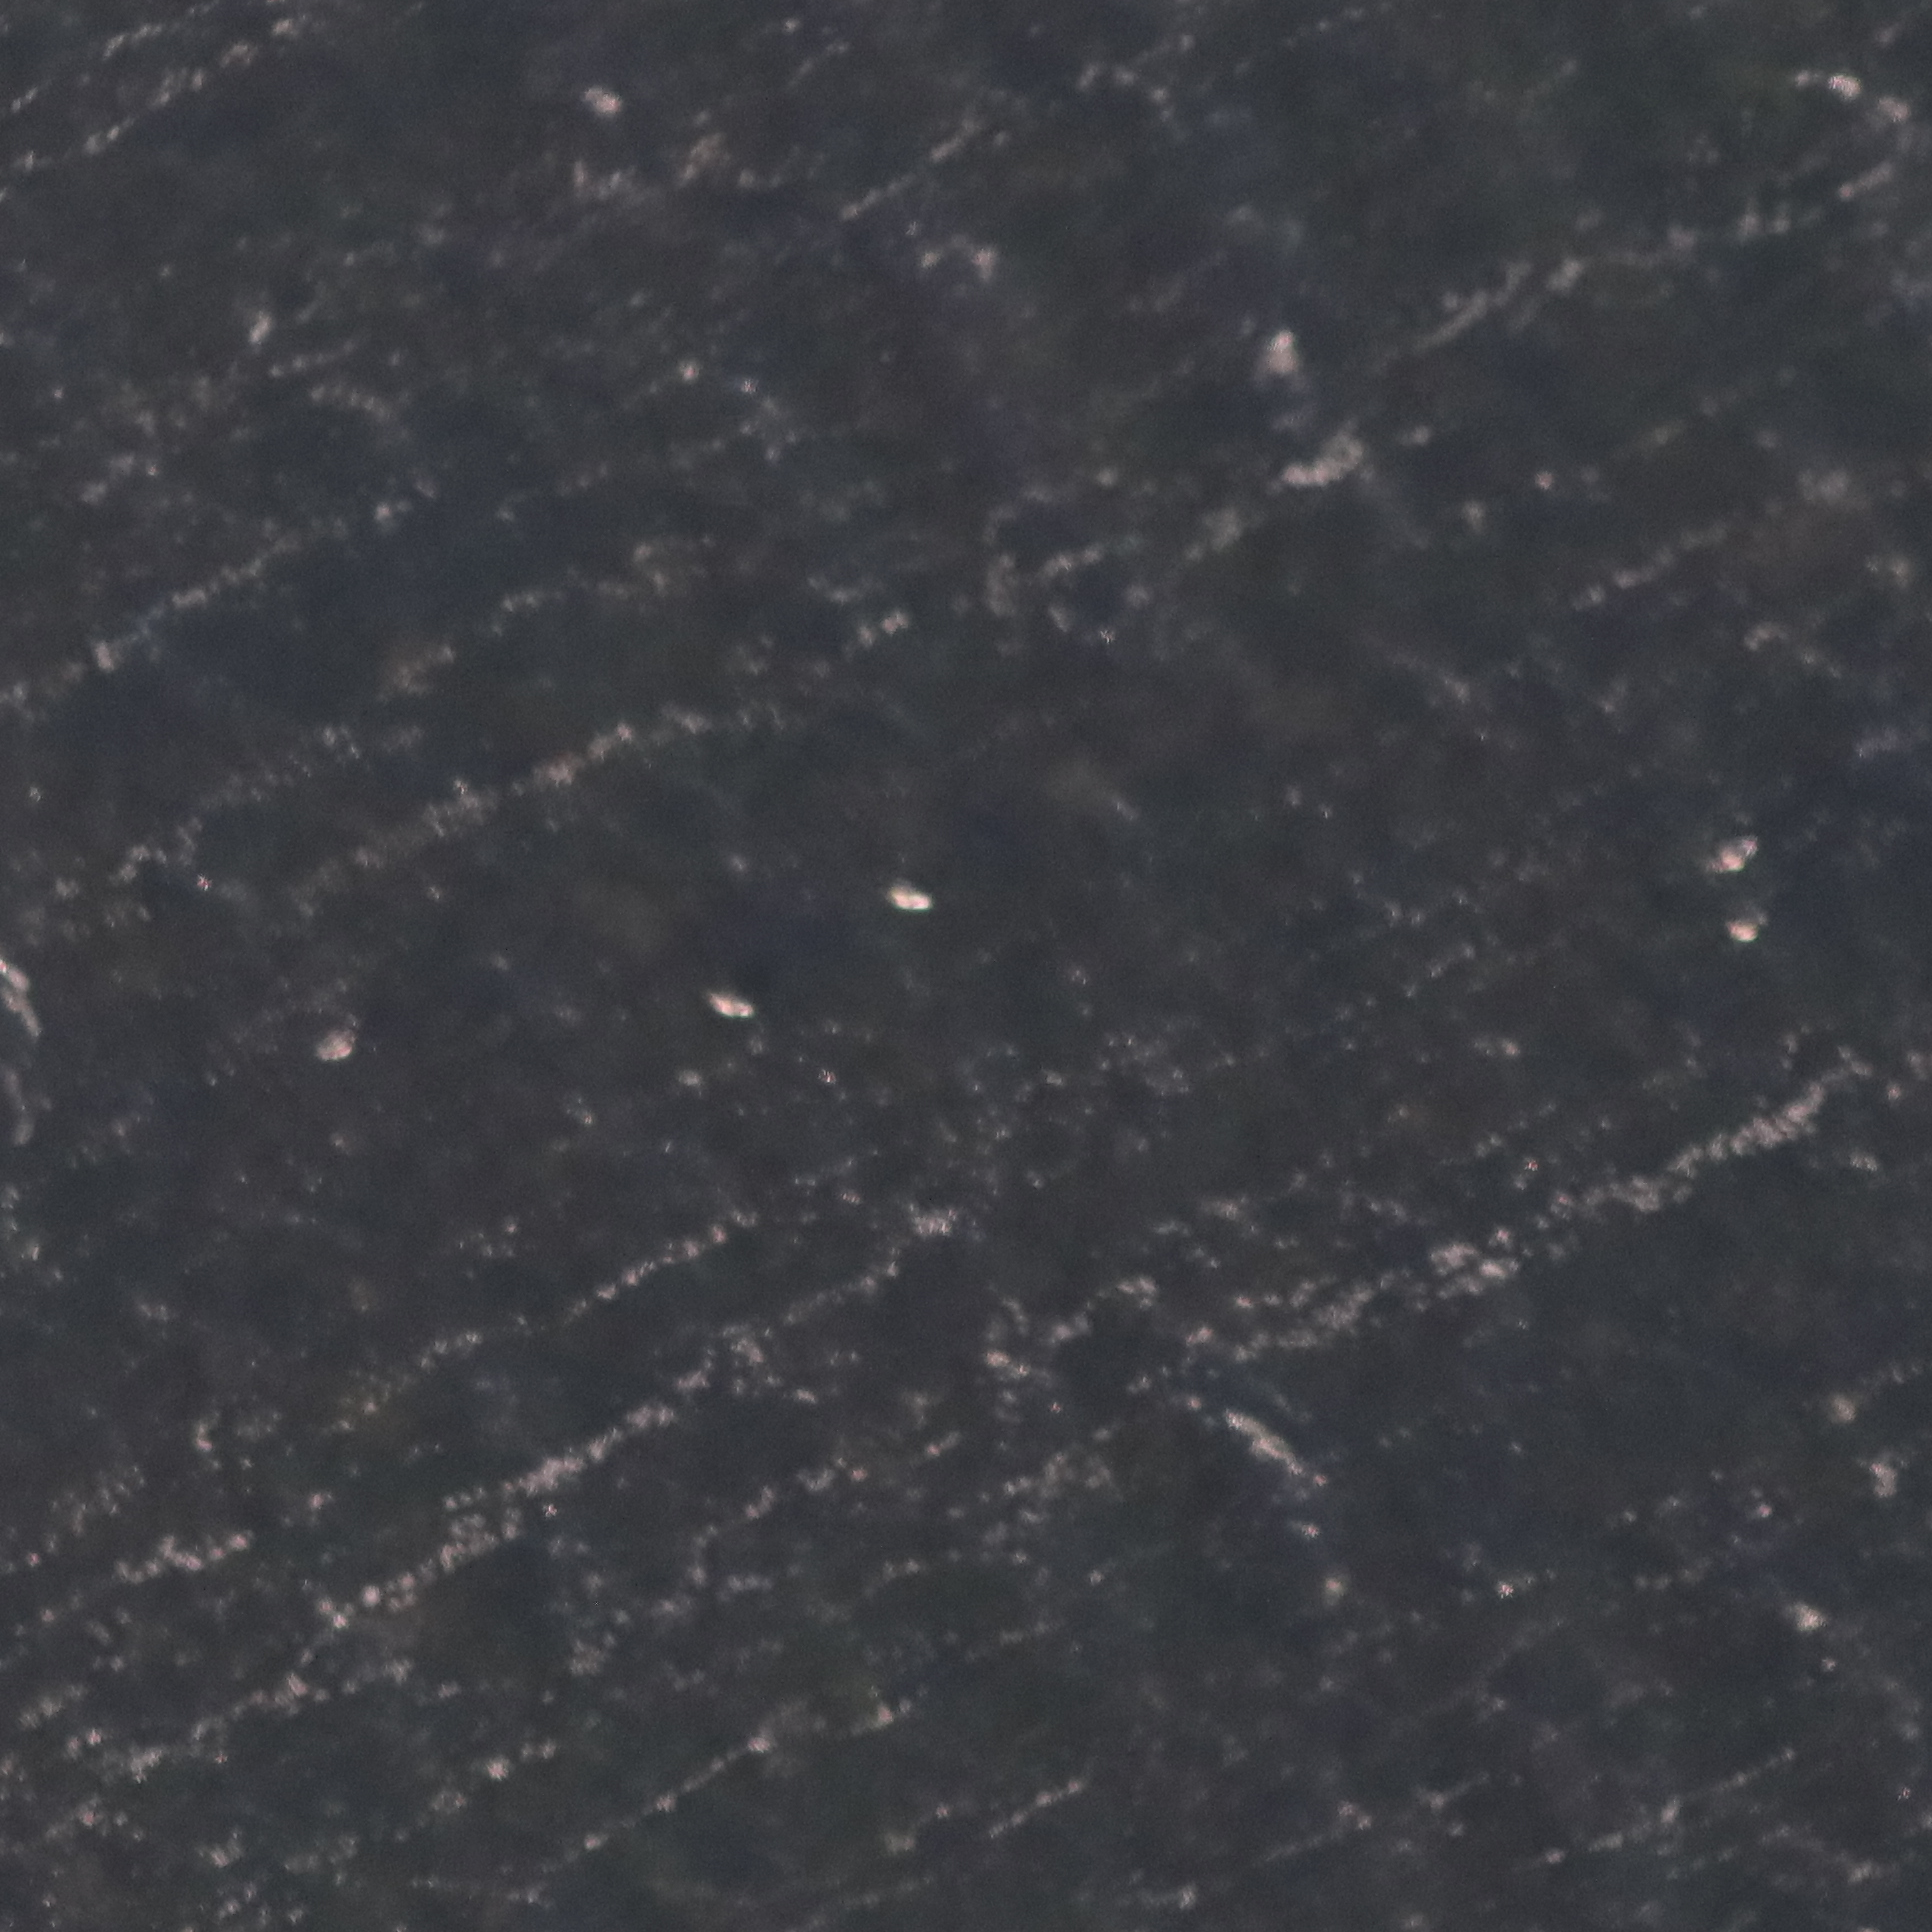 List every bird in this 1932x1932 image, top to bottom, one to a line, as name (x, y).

brant (1733, 855)
brant (908, 901)
brant (1746, 930)
brant (732, 1002)
brant (336, 1044)
brant (1839, 1408)
brant (1807, 1621)